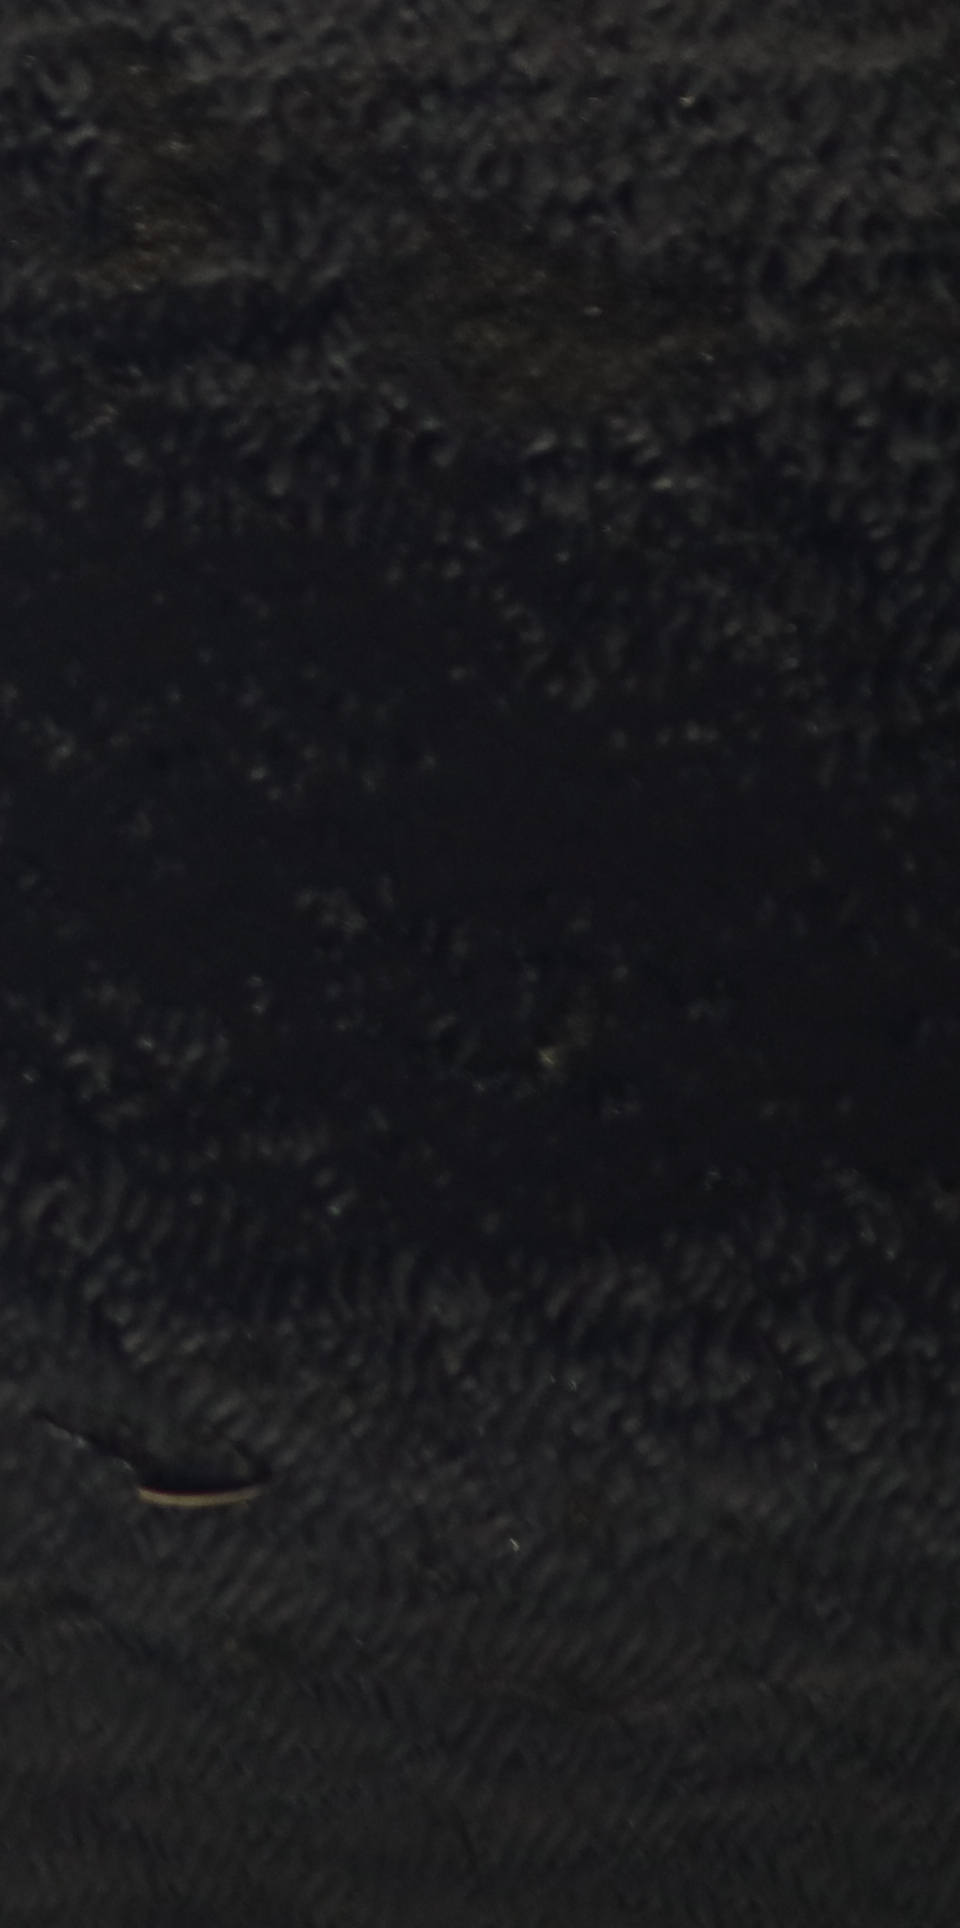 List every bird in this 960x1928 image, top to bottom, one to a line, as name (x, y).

None